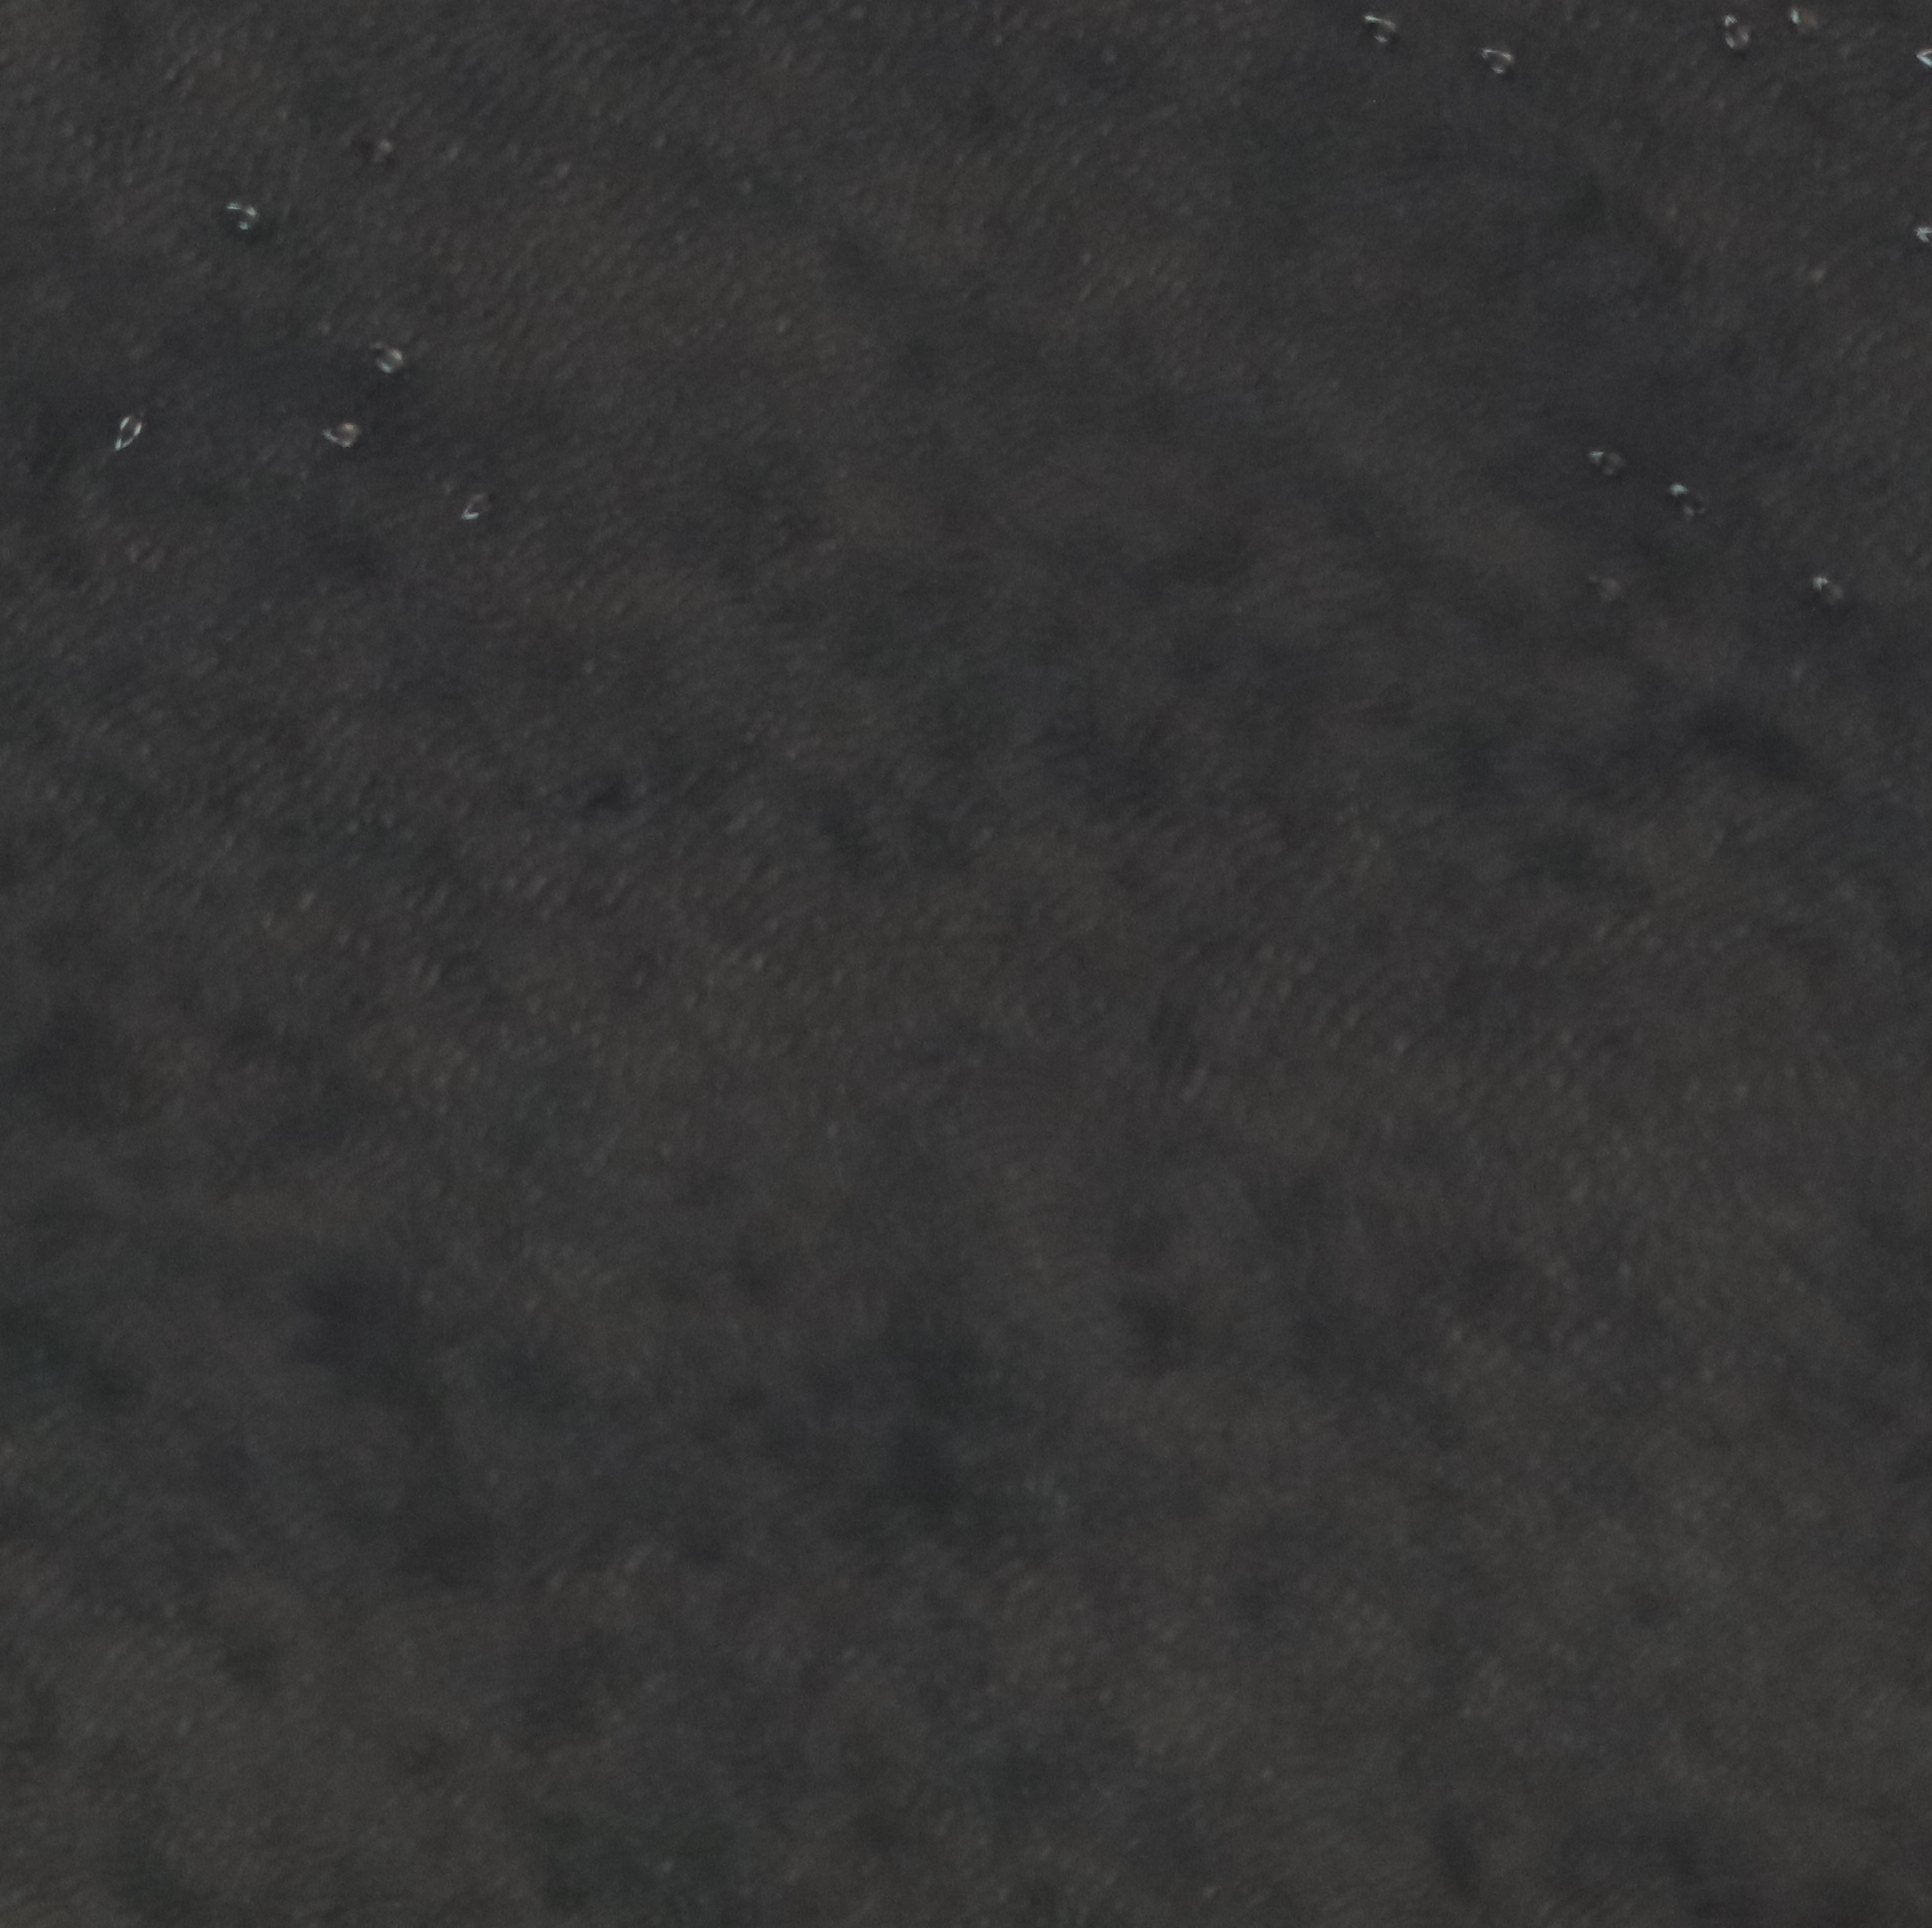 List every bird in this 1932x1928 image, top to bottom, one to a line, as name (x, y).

brant (1807, 20)
brant (1383, 31)
brant (1737, 34)
brant (1500, 61)
brant (246, 219)
brant (389, 359)
brant (129, 429)
brant (345, 433)
brant (1605, 465)
brant (1681, 496)
brant (476, 503)
brant (1837, 590)